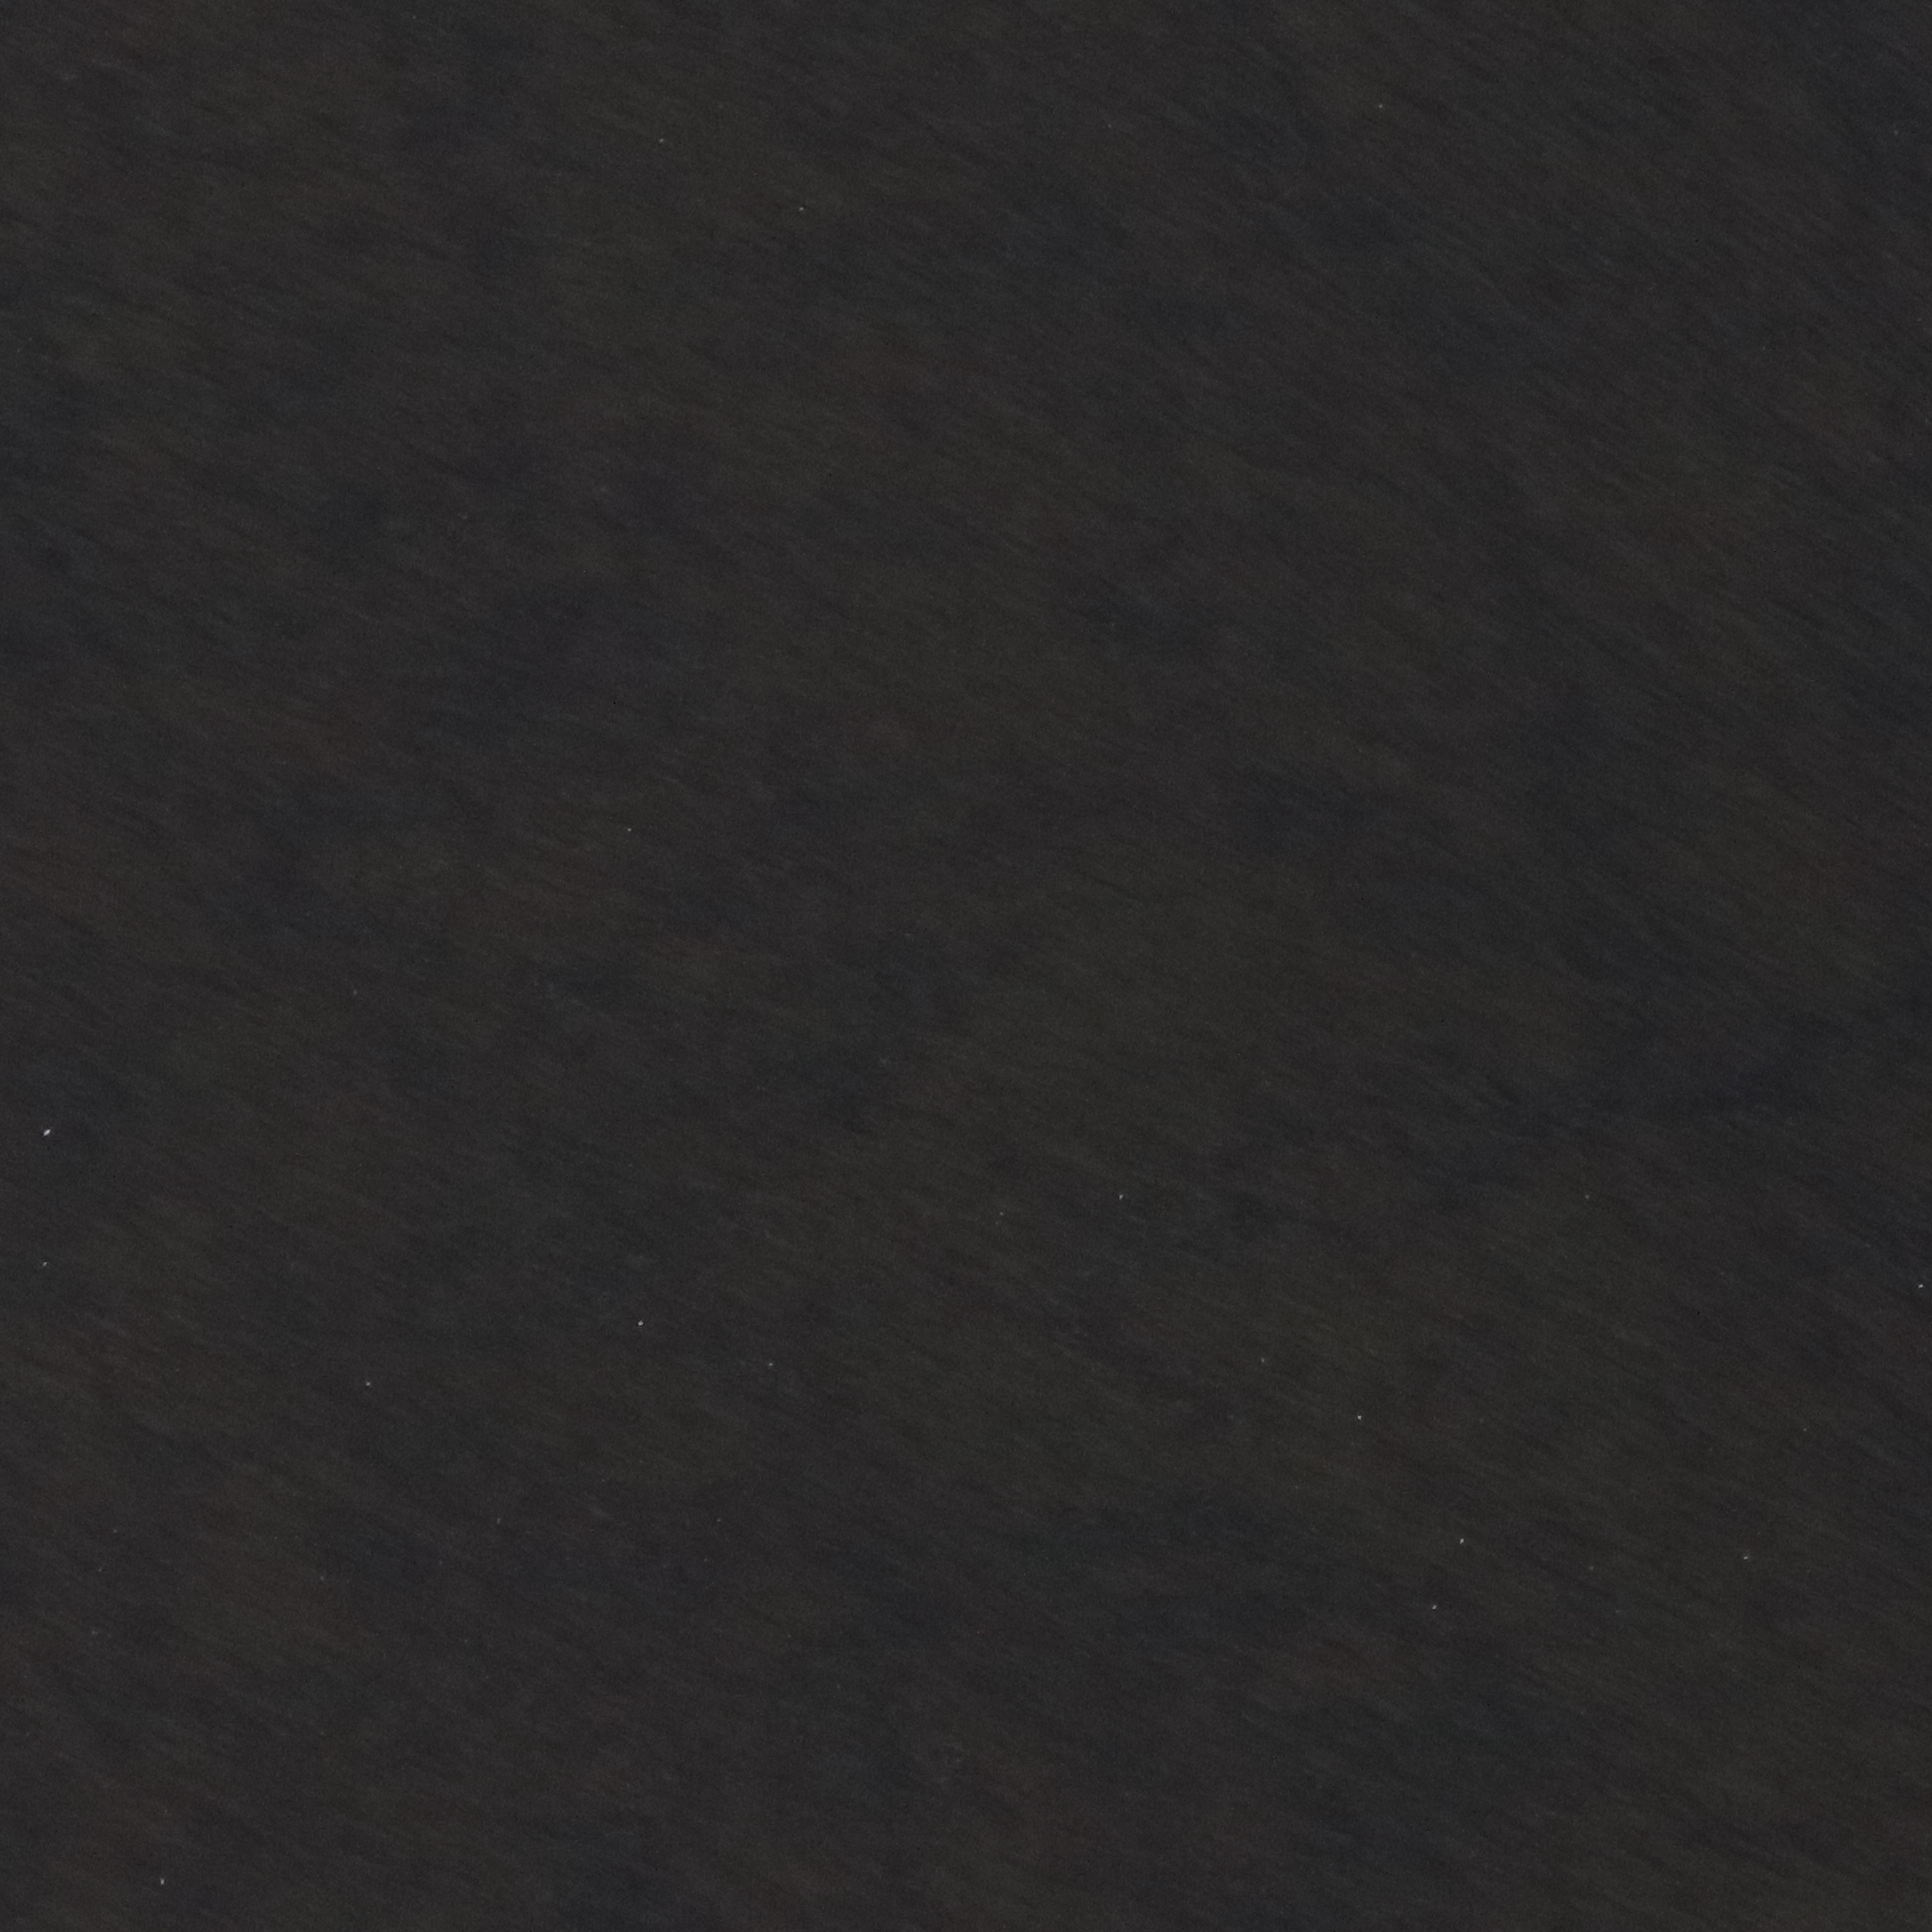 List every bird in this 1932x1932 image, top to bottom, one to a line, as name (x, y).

None